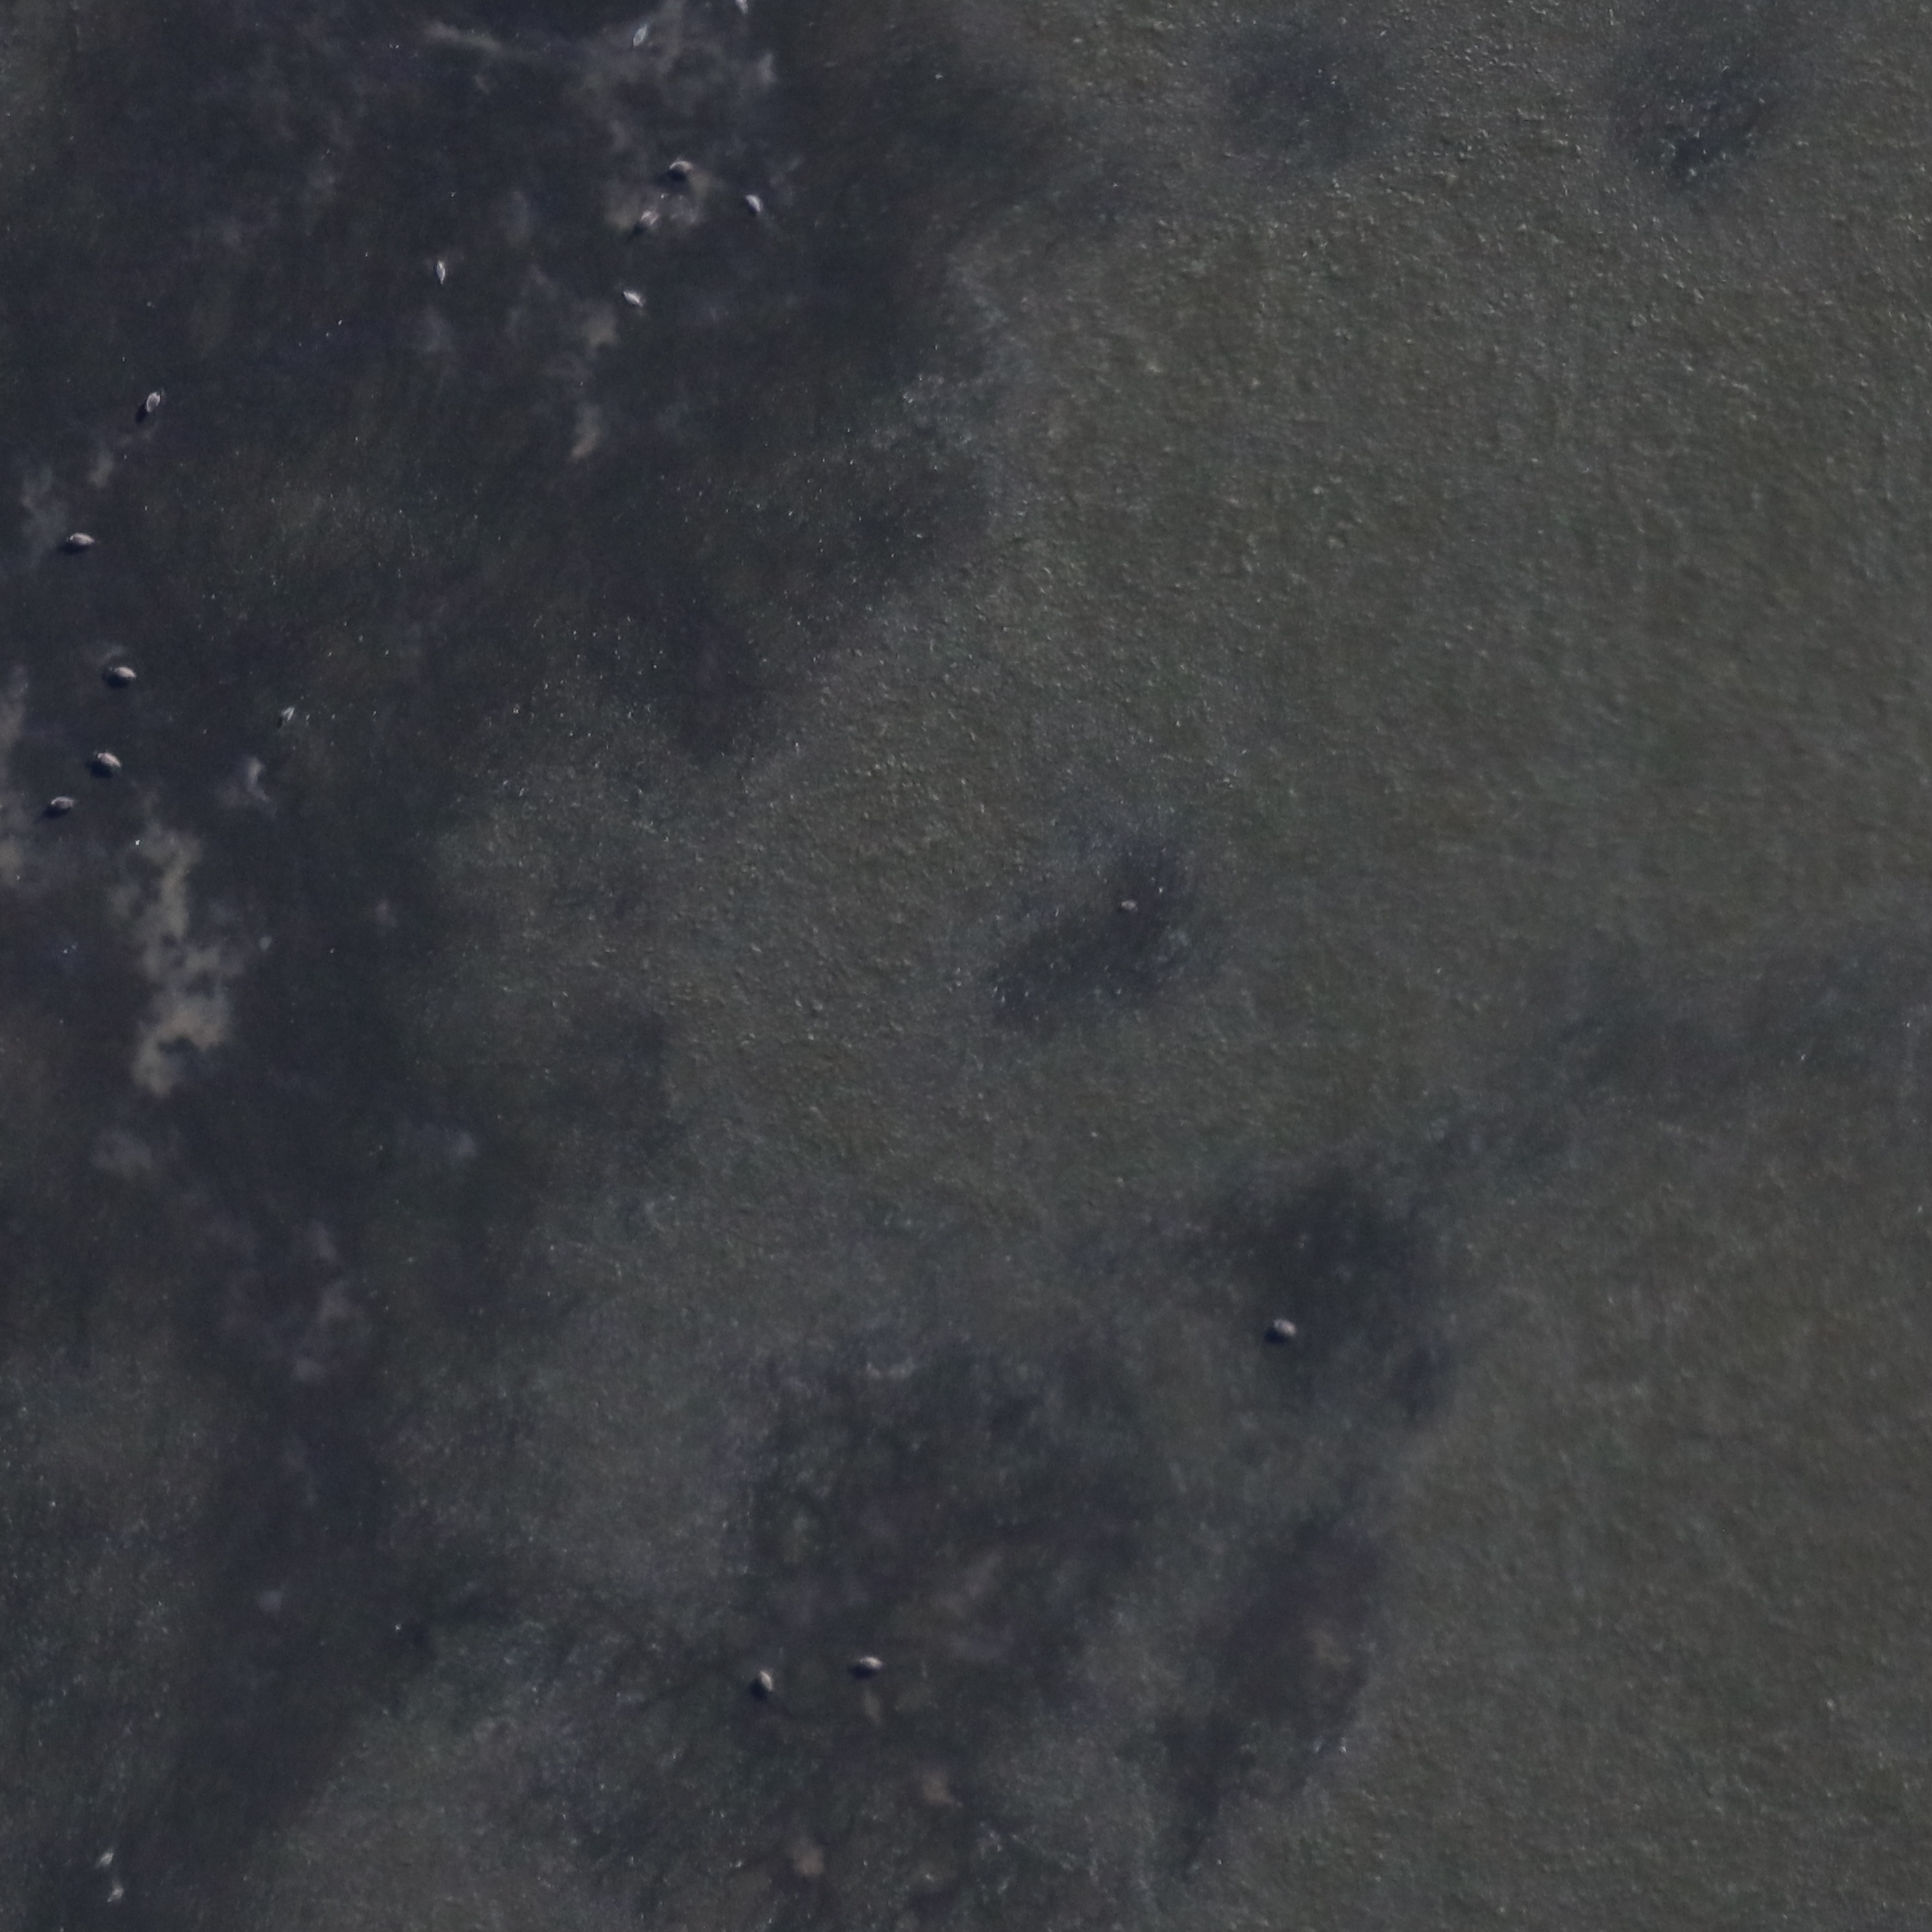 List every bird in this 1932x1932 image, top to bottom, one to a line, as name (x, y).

other bird (640, 35)
Canada goose (680, 167)
other bird (750, 201)
Canada goose (651, 219)
other bird (439, 273)
other bird (632, 297)
Canada goose (153, 402)
Canada goose (82, 540)
Canada goose (126, 674)
other bird (287, 717)
Canada goose (109, 761)
Canada goose (64, 802)
Canada goose (1128, 907)
Canada goose (1287, 1330)
Canada goose (871, 1658)
Canada goose (766, 1681)
other bird (106, 1859)
other bird (117, 1892)